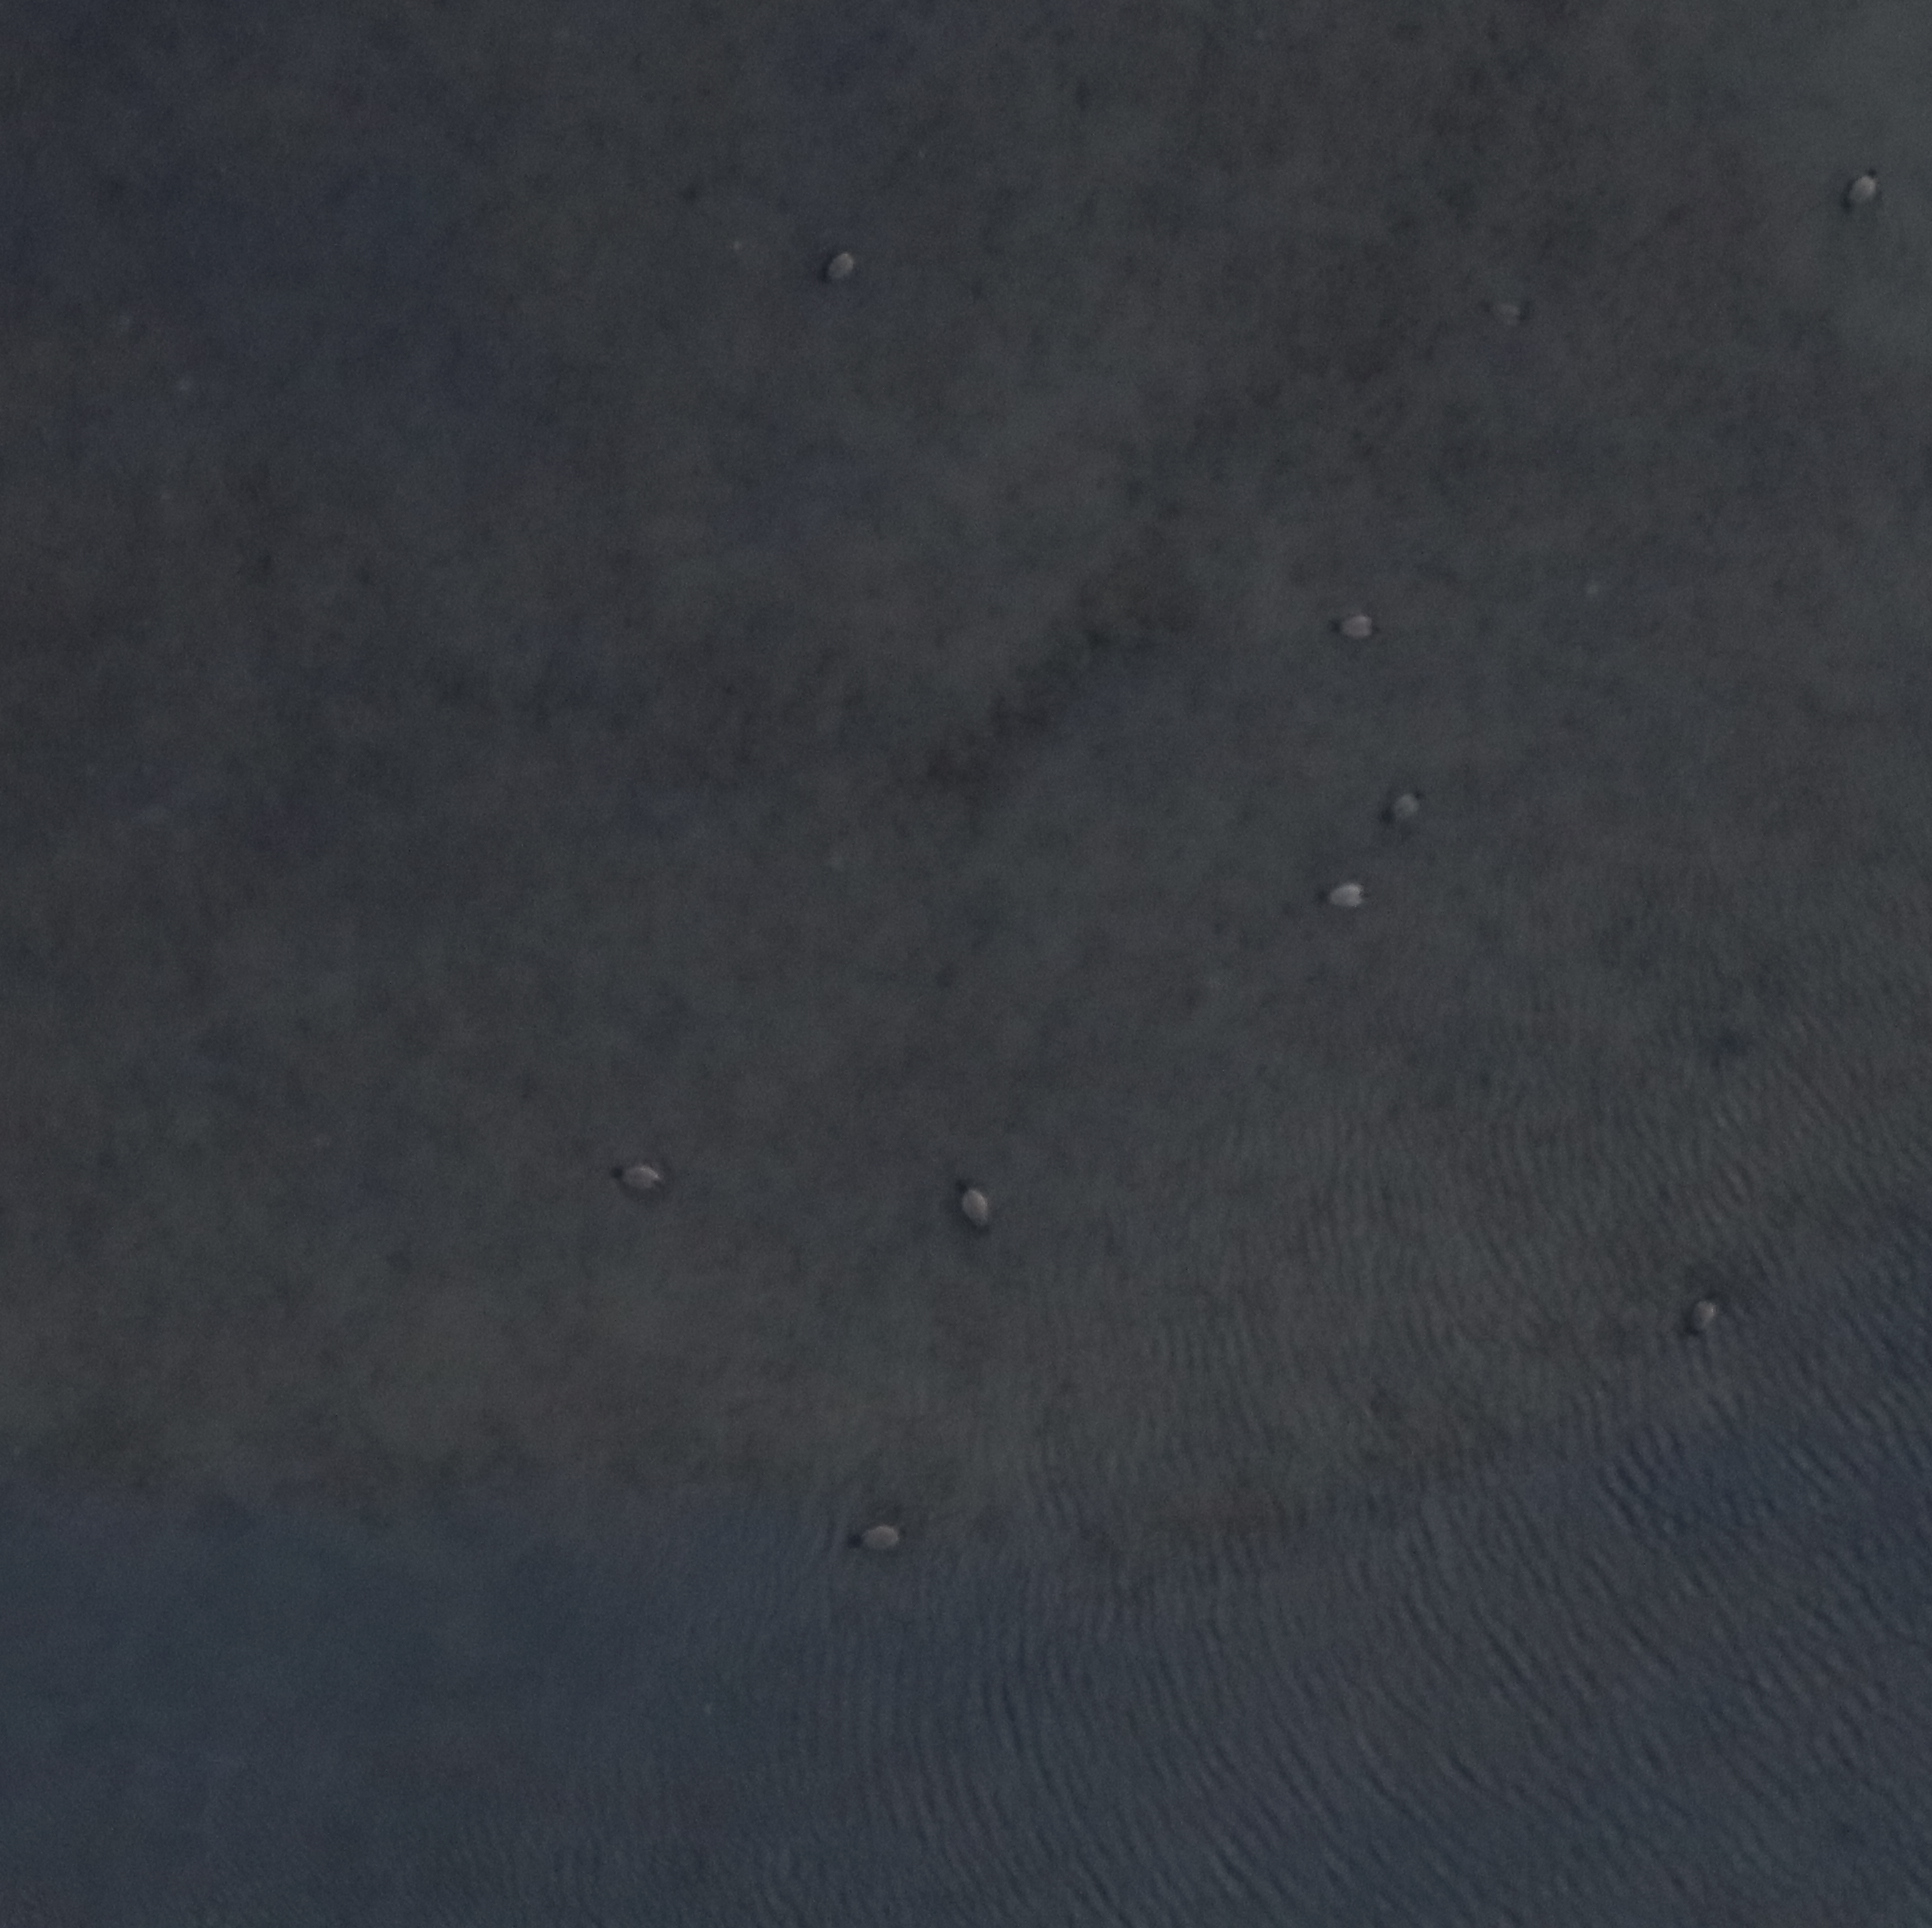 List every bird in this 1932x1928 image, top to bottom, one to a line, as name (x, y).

Canada goose (1860, 191)
Canada goose (842, 265)
Canada goose (1508, 312)
Canada goose (1357, 627)
Canada goose (1405, 812)
Canada goose (1344, 897)
Canada goose (640, 1177)
Canada goose (977, 1212)
Canada goose (1704, 1318)
Canada goose (877, 1540)